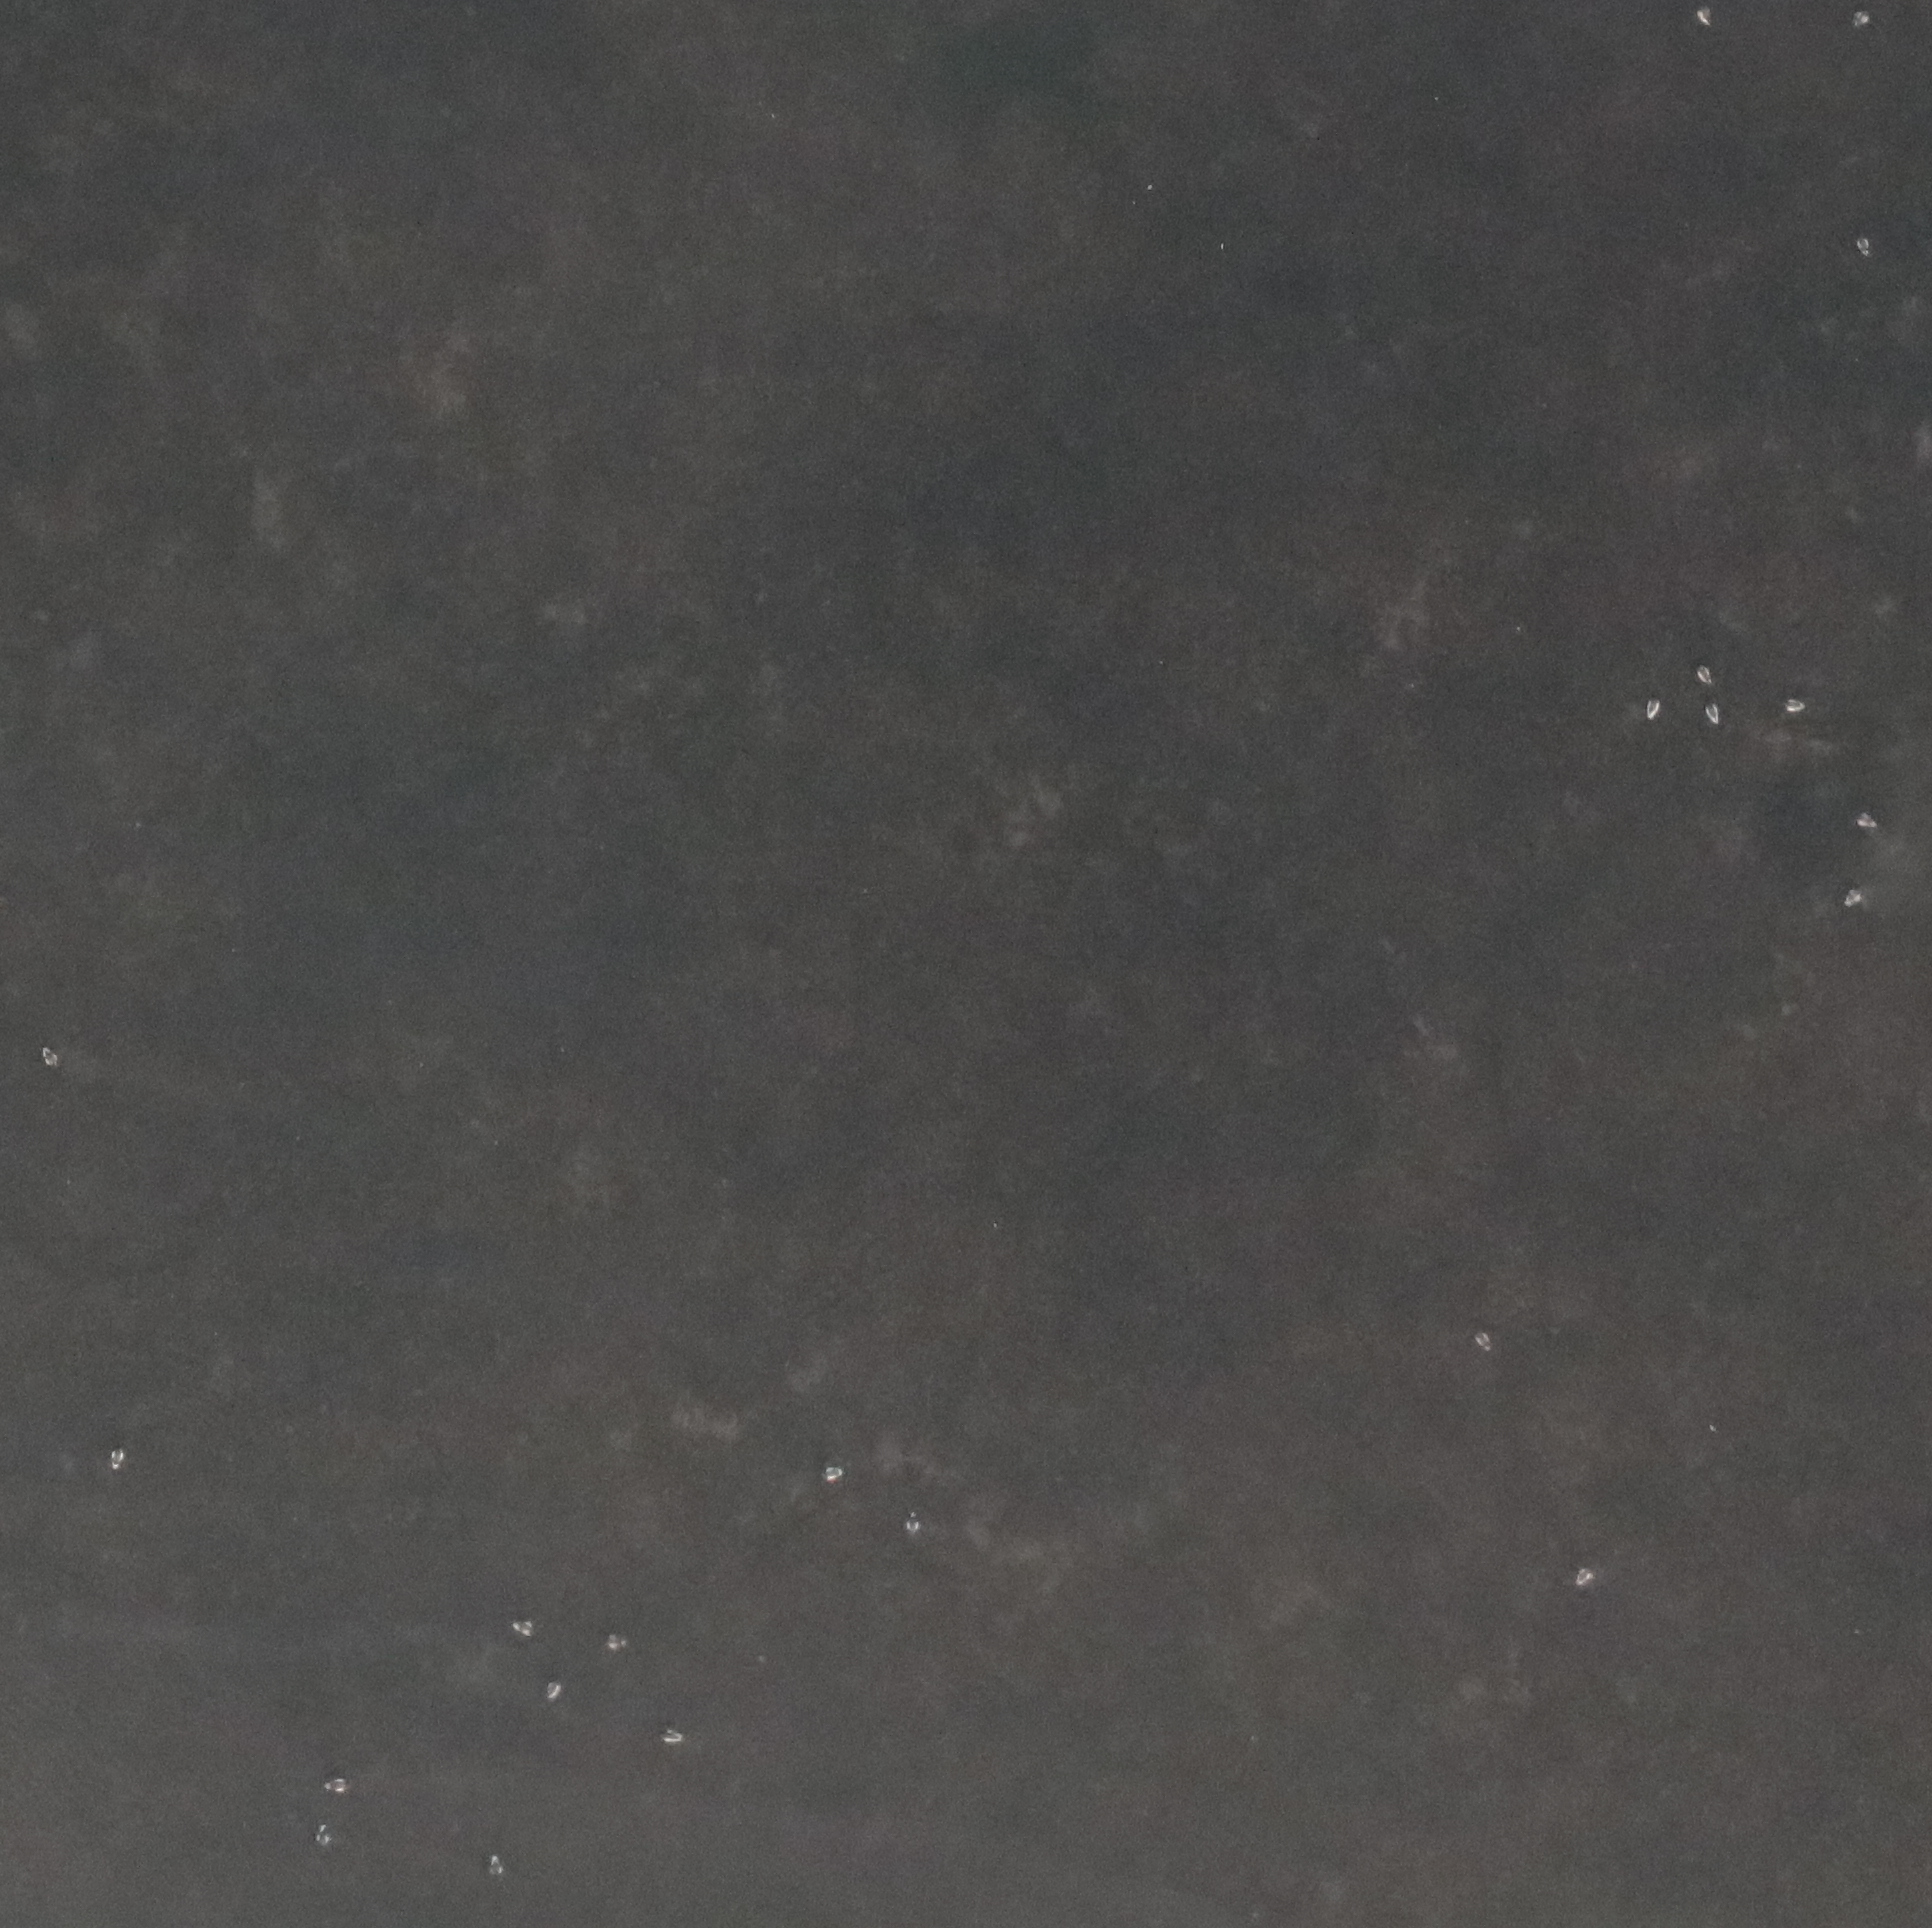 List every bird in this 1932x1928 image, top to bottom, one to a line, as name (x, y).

brant (1706, 14)
brant (1862, 18)
brant (1863, 246)
brant (1703, 674)
brant (1794, 706)
brant (1654, 707)
brant (1712, 712)
brant (1866, 820)
brant (1856, 894)
brant (50, 1058)
brant (1482, 1340)
brant (117, 1457)
brant (831, 1468)
brant (912, 1524)
brant (1585, 1576)
brant (524, 1628)
brant (615, 1643)
brant (553, 1689)
brant (671, 1735)
brant (339, 1785)
brant (324, 1839)
brant (494, 1867)